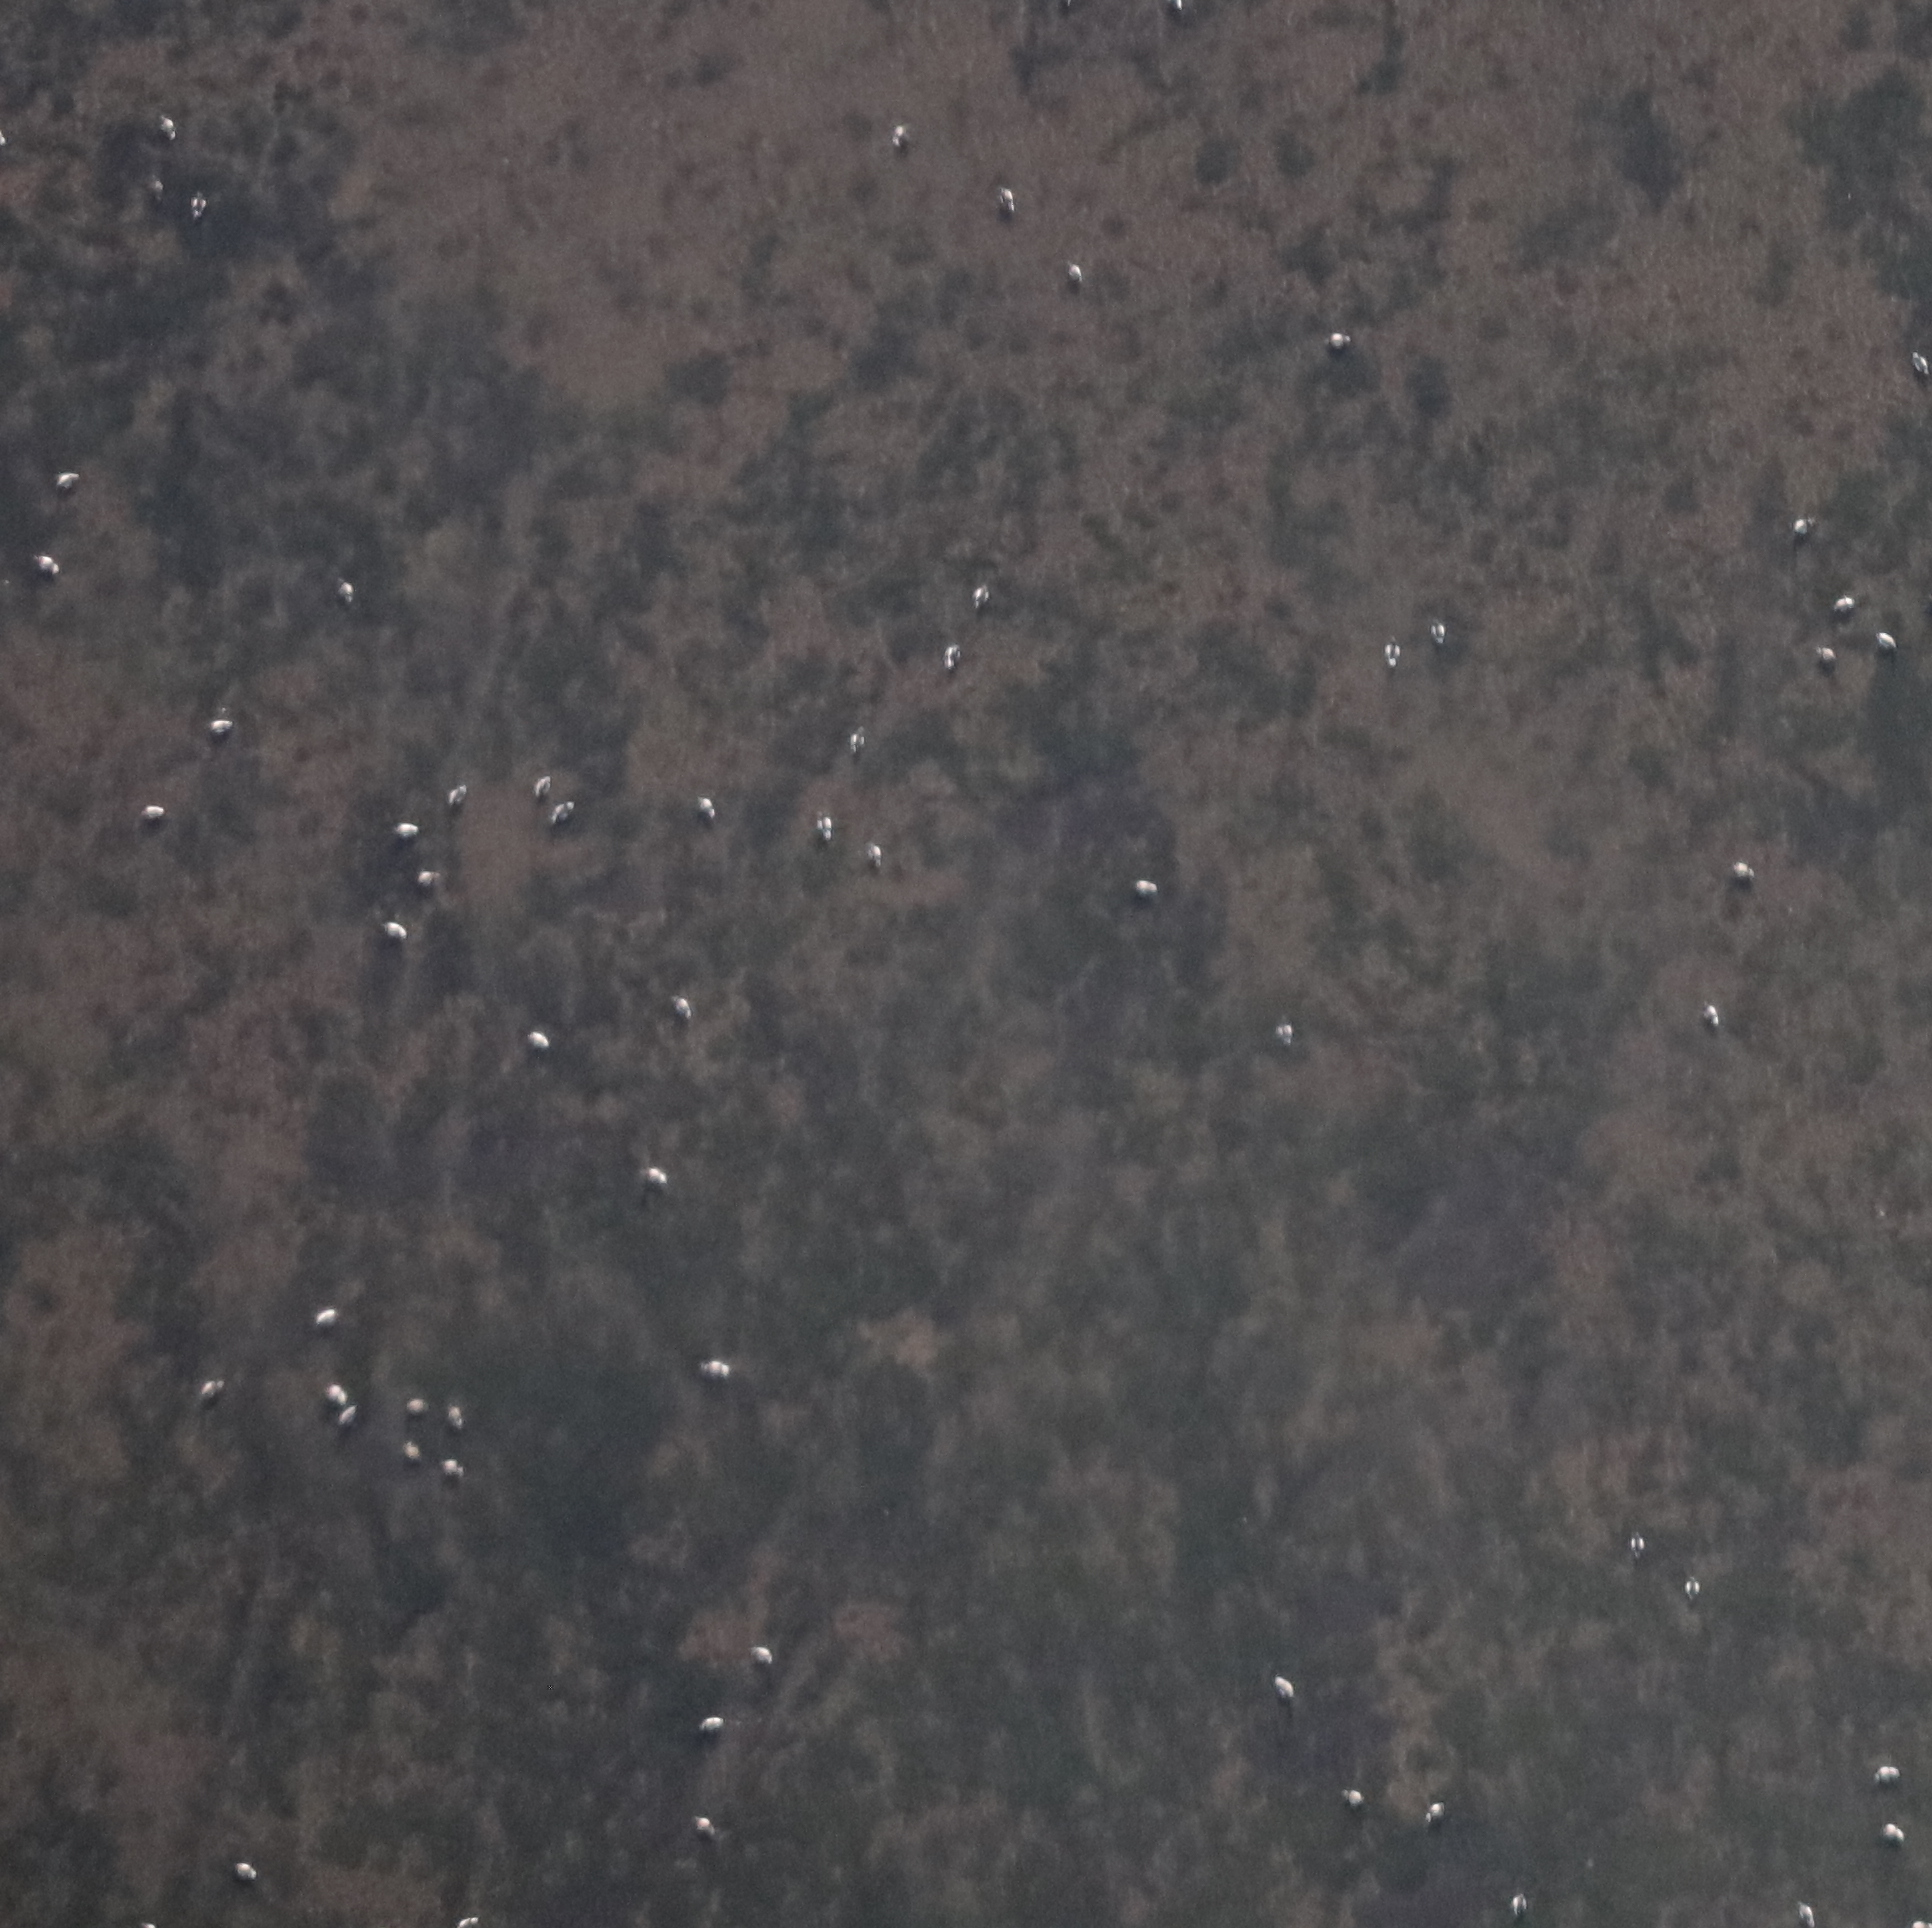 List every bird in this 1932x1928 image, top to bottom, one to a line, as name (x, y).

brant (168, 131)
brant (903, 138)
brant (156, 184)
brant (1007, 196)
brant (197, 217)
brant (1083, 283)
brant (1343, 344)
brant (1914, 363)
brant (71, 490)
brant (1807, 529)
brant (48, 566)
brant (348, 590)
brant (1847, 604)
brant (986, 605)
brant (1431, 638)
brant (1881, 645)
brant (1396, 653)
brant (1823, 654)
brant (960, 663)
brant (236, 720)
brant (862, 736)
brant (538, 785)
brant (461, 798)
brant (723, 812)
brant (158, 822)
brant (570, 822)
brant (831, 831)
brant (417, 836)
brant (875, 853)
brant (1752, 872)
brant (431, 884)
brant (1143, 893)
brant (399, 930)
brant (685, 1011)
brant (1706, 1027)
brant (1283, 1034)
brant (543, 1042)
brant (656, 1175)
brant (327, 1311)
brant (721, 1377)
brant (209, 1386)
brant (344, 1398)
brant (425, 1407)
brant (461, 1420)
brant (358, 1421)
brant (406, 1458)
brant (460, 1469)
brant (1647, 1554)
brant (1697, 1597)
brant (773, 1642)
brant (1274, 1683)
brant (717, 1723)
brant (1884, 1783)
brant (1348, 1796)
brant (1437, 1811)
brant (1896, 1824)
brant (700, 1829)
brant (253, 1869)
brant (1819, 1901)
brant (1518, 1914)